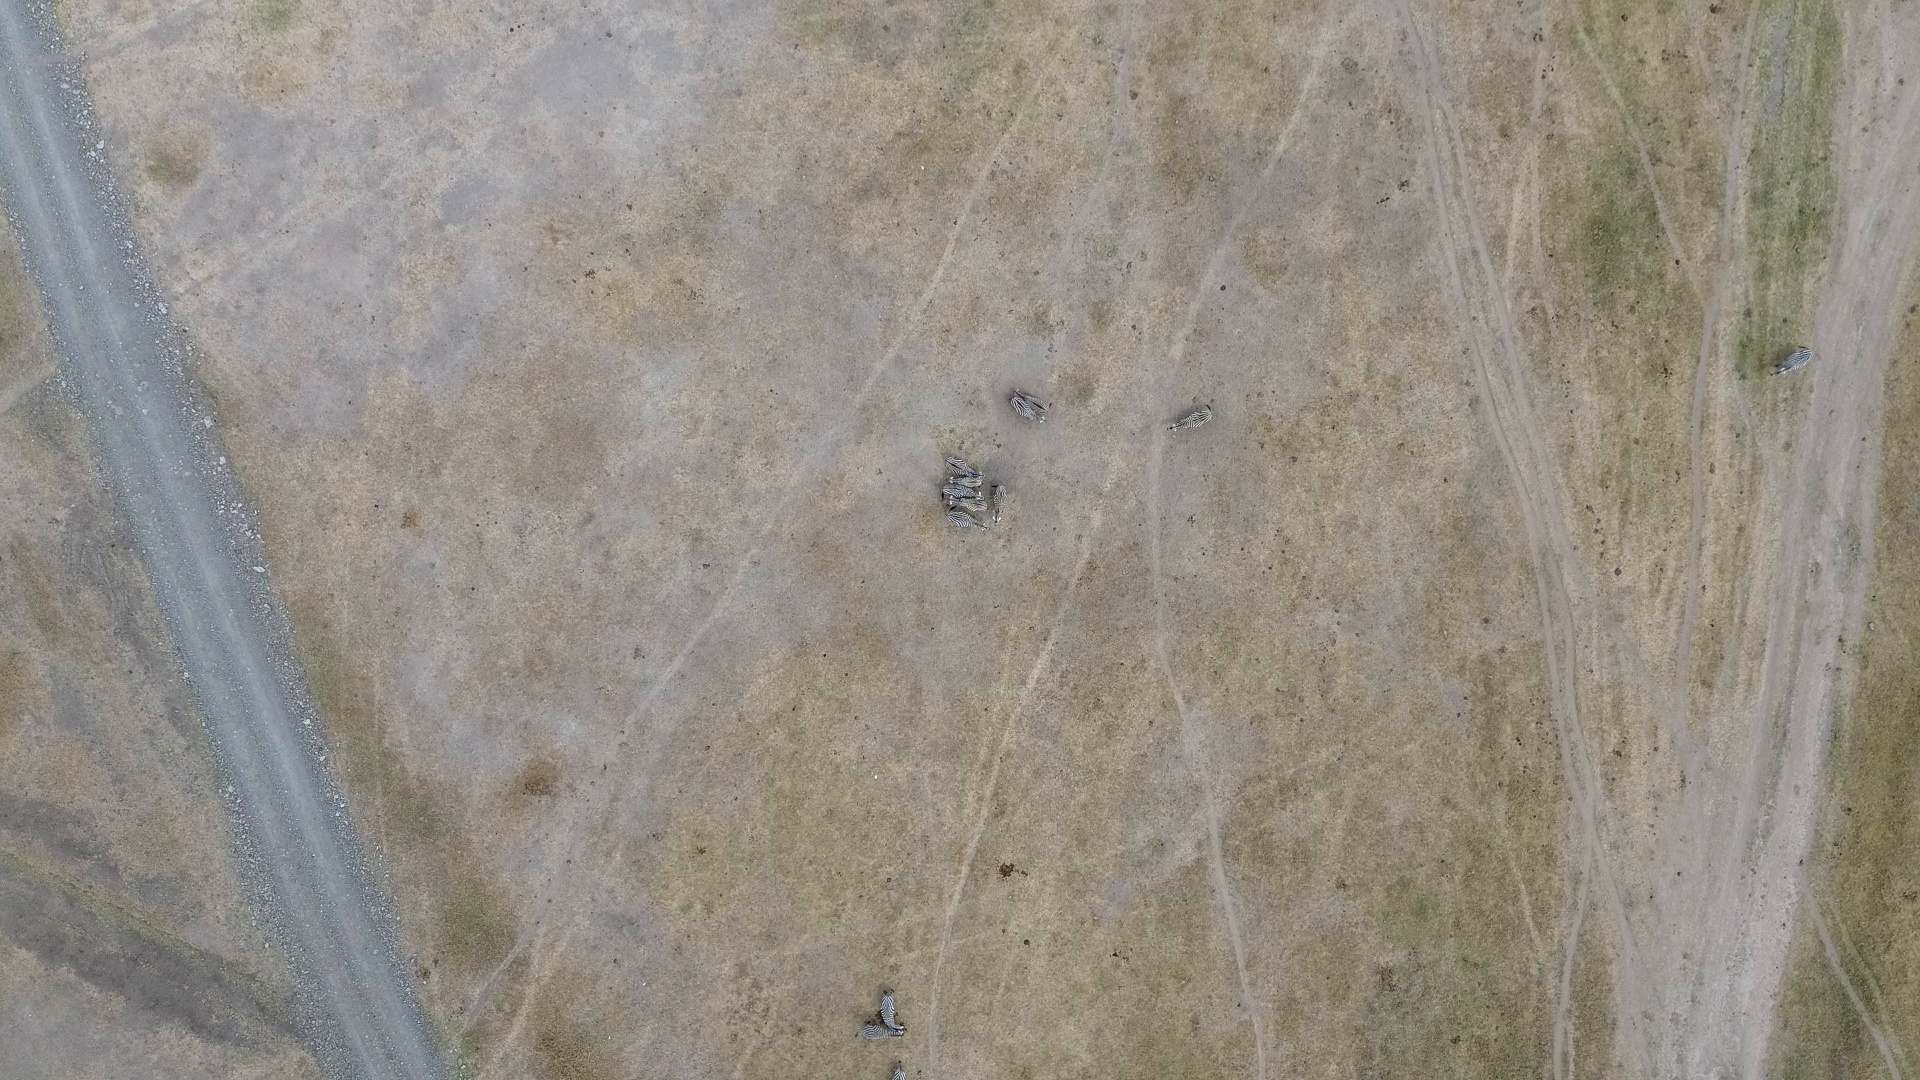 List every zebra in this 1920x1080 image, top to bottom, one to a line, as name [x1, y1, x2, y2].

zebra [1772, 349, 1814, 377]
zebra [1007, 391, 1043, 422]
zebra [1169, 407, 1211, 433]
zebra [944, 456, 987, 478]
zebra [949, 477, 982, 487]
zebra [938, 482, 986, 501]
zebra [989, 486, 1010, 525]
zebra [949, 495, 988, 512]
zebra [947, 509, 989, 531]
zebra [879, 990, 902, 1027]
zebra [857, 1025, 907, 1040]
zebra [891, 1066, 905, 1080]